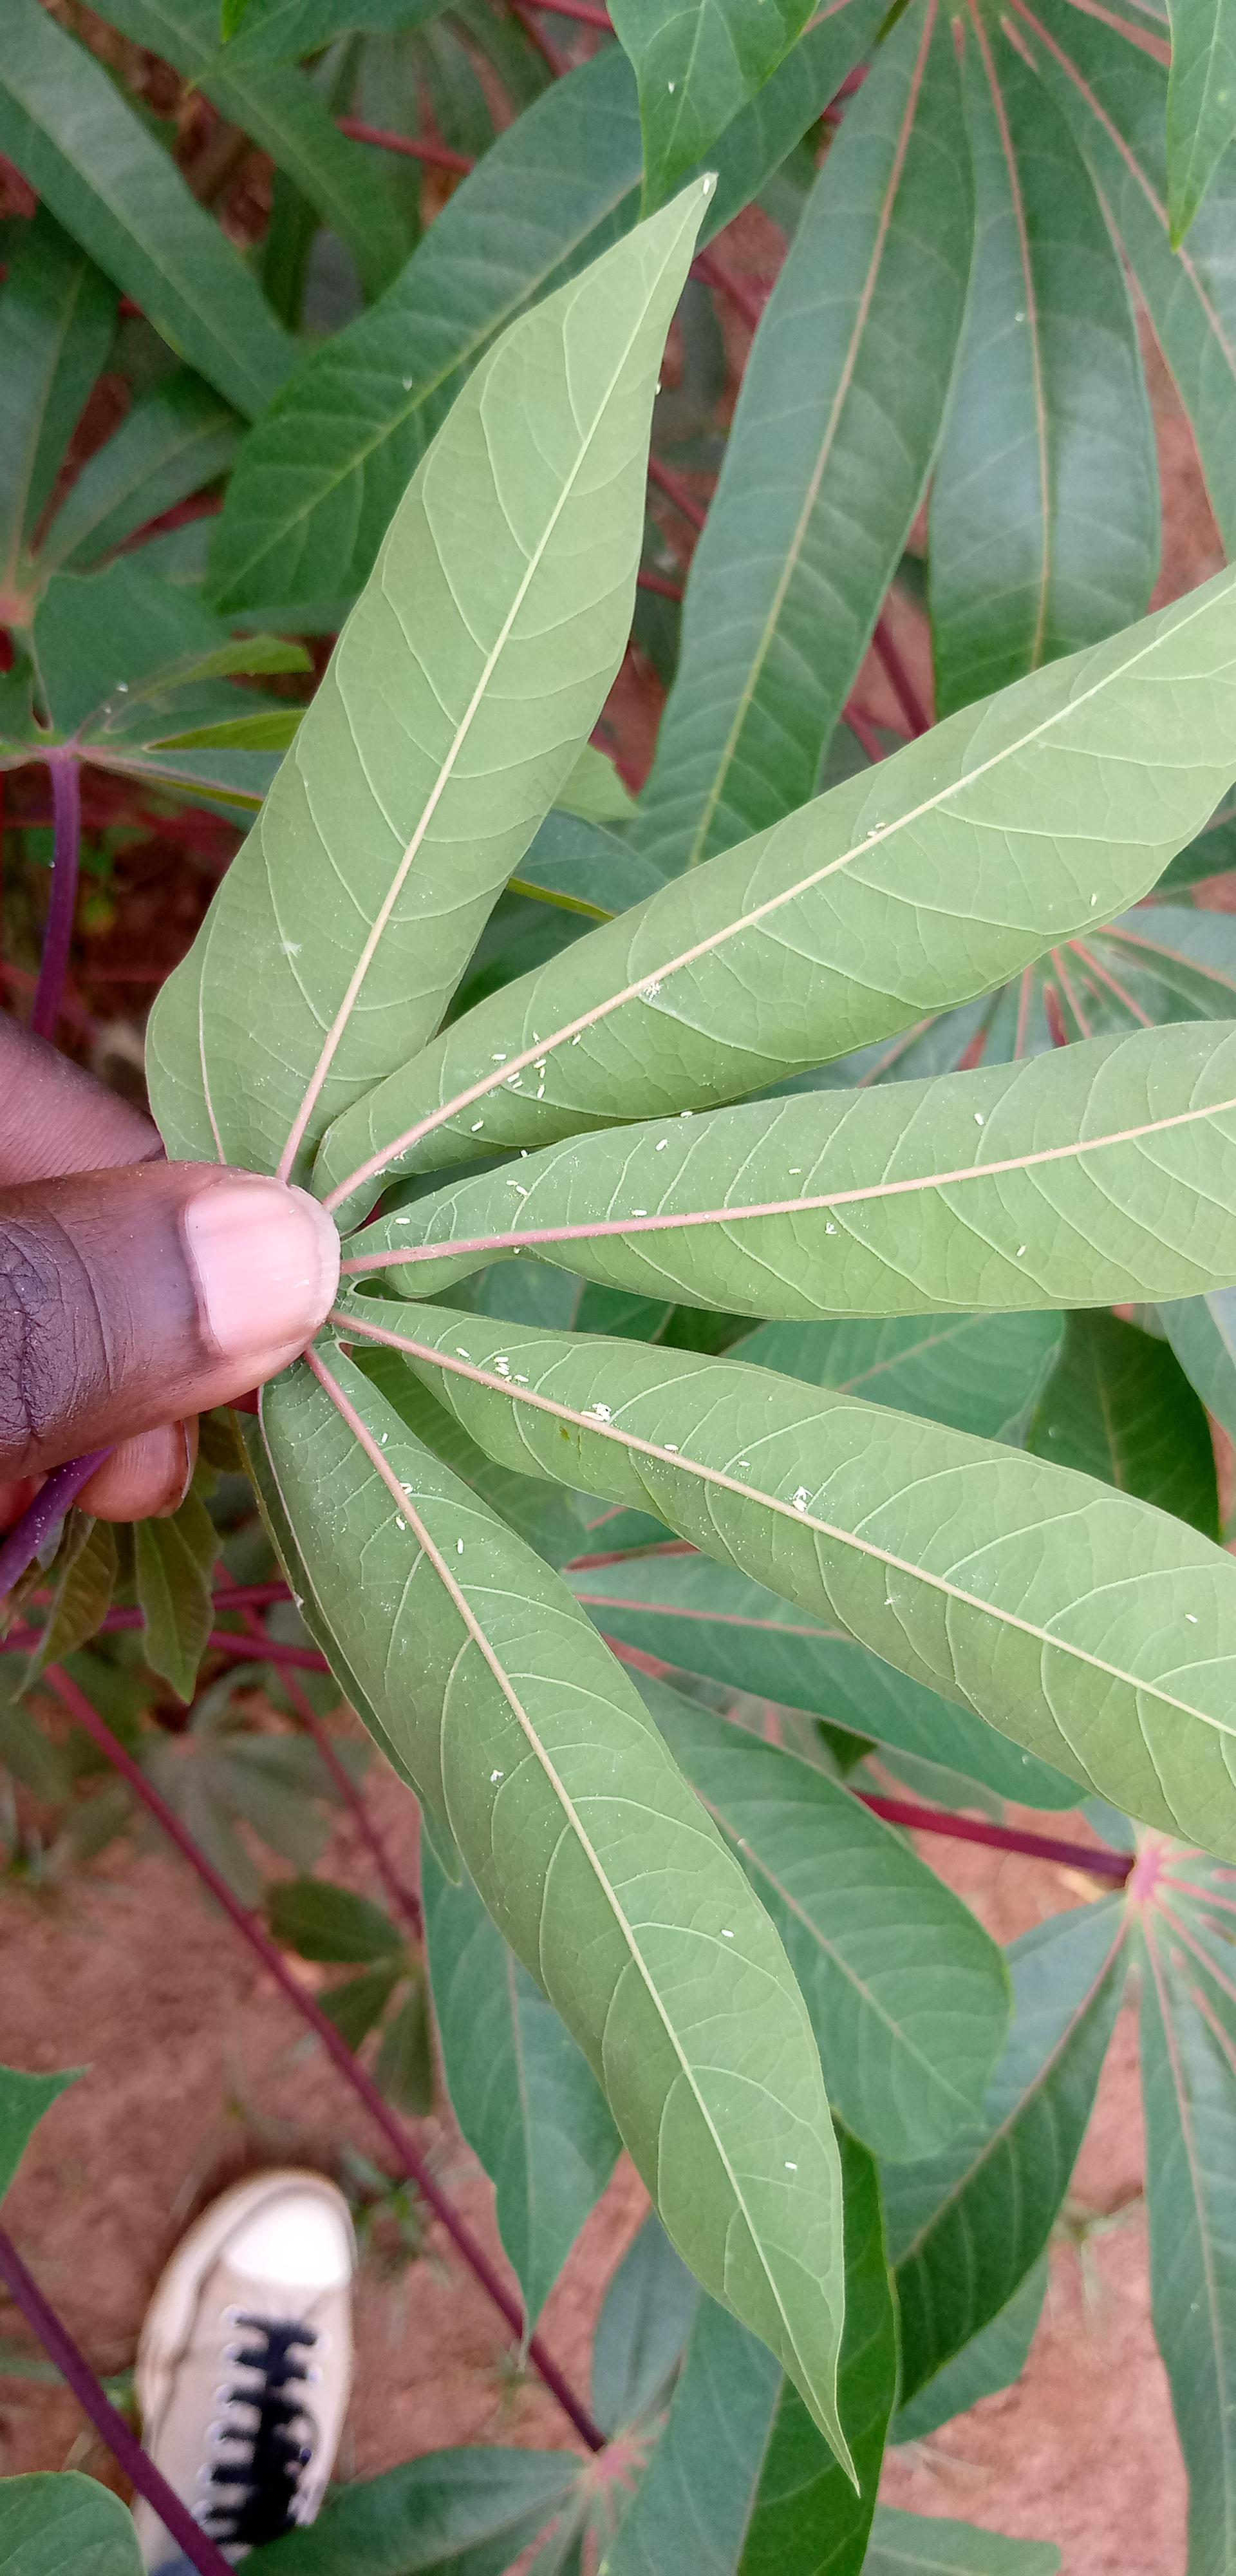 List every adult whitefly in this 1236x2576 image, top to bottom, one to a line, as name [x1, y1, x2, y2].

whitefly [701, 180, 713, 199]
whitefly [874, 820, 891, 828]
whitefly [865, 825, 883, 842]
whitefly [530, 1028, 541, 1043]
whitefly [570, 1036, 585, 1048]
whitefly [487, 1052, 508, 1062]
whitefly [530, 1057, 548, 1066]
whitefly [538, 1066, 544, 1079]
whitefly [507, 1070, 520, 1083]
whitefly [510, 1080, 522, 1094]
whitefly [536, 1082, 548, 1100]
whitefly [677, 1110, 698, 1121]
whitefly [973, 1110, 986, 1129]
whitefly [468, 1116, 487, 1133]
whitefly [652, 1136, 668, 1152]
whitefly [518, 1146, 534, 1164]
whitefly [786, 1164, 803, 1179]
whitefly [501, 1175, 518, 1190]
whitefly [515, 1184, 530, 1197]
whitefly [629, 1206, 647, 1221]
whitefly [392, 1216, 417, 1226]
whitefly [823, 1220, 836, 1238]
whitefly [1014, 1242, 1028, 1258]
whitefly [453, 1345, 471, 1357]
whitefly [490, 1354, 512, 1363]
whitefly [494, 1365, 509, 1378]
whitefly [513, 1373, 532, 1385]
whitefly [595, 1401, 615, 1419]
whitefly [577, 1406, 603, 1421]
whitefly [378, 1430, 391, 1450]
whitefly [662, 1440, 680, 1453]
whitefly [736, 1458, 752, 1471]
whitefly [397, 1479, 410, 1490]
whitefly [792, 1484, 813, 1501]
whitefly [401, 1486, 417, 1499]
whitefly [791, 1499, 813, 1514]
whitefly [394, 1514, 407, 1533]
whitefly [454, 1536, 467, 1558]
whitefly [881, 1598, 896, 1608]
whitefly [1183, 1611, 1202, 1629]
whitefly [489, 1766, 505, 1785]
whitefly [718, 1927, 736, 1940]
whitefly [780, 2159, 801, 2173]